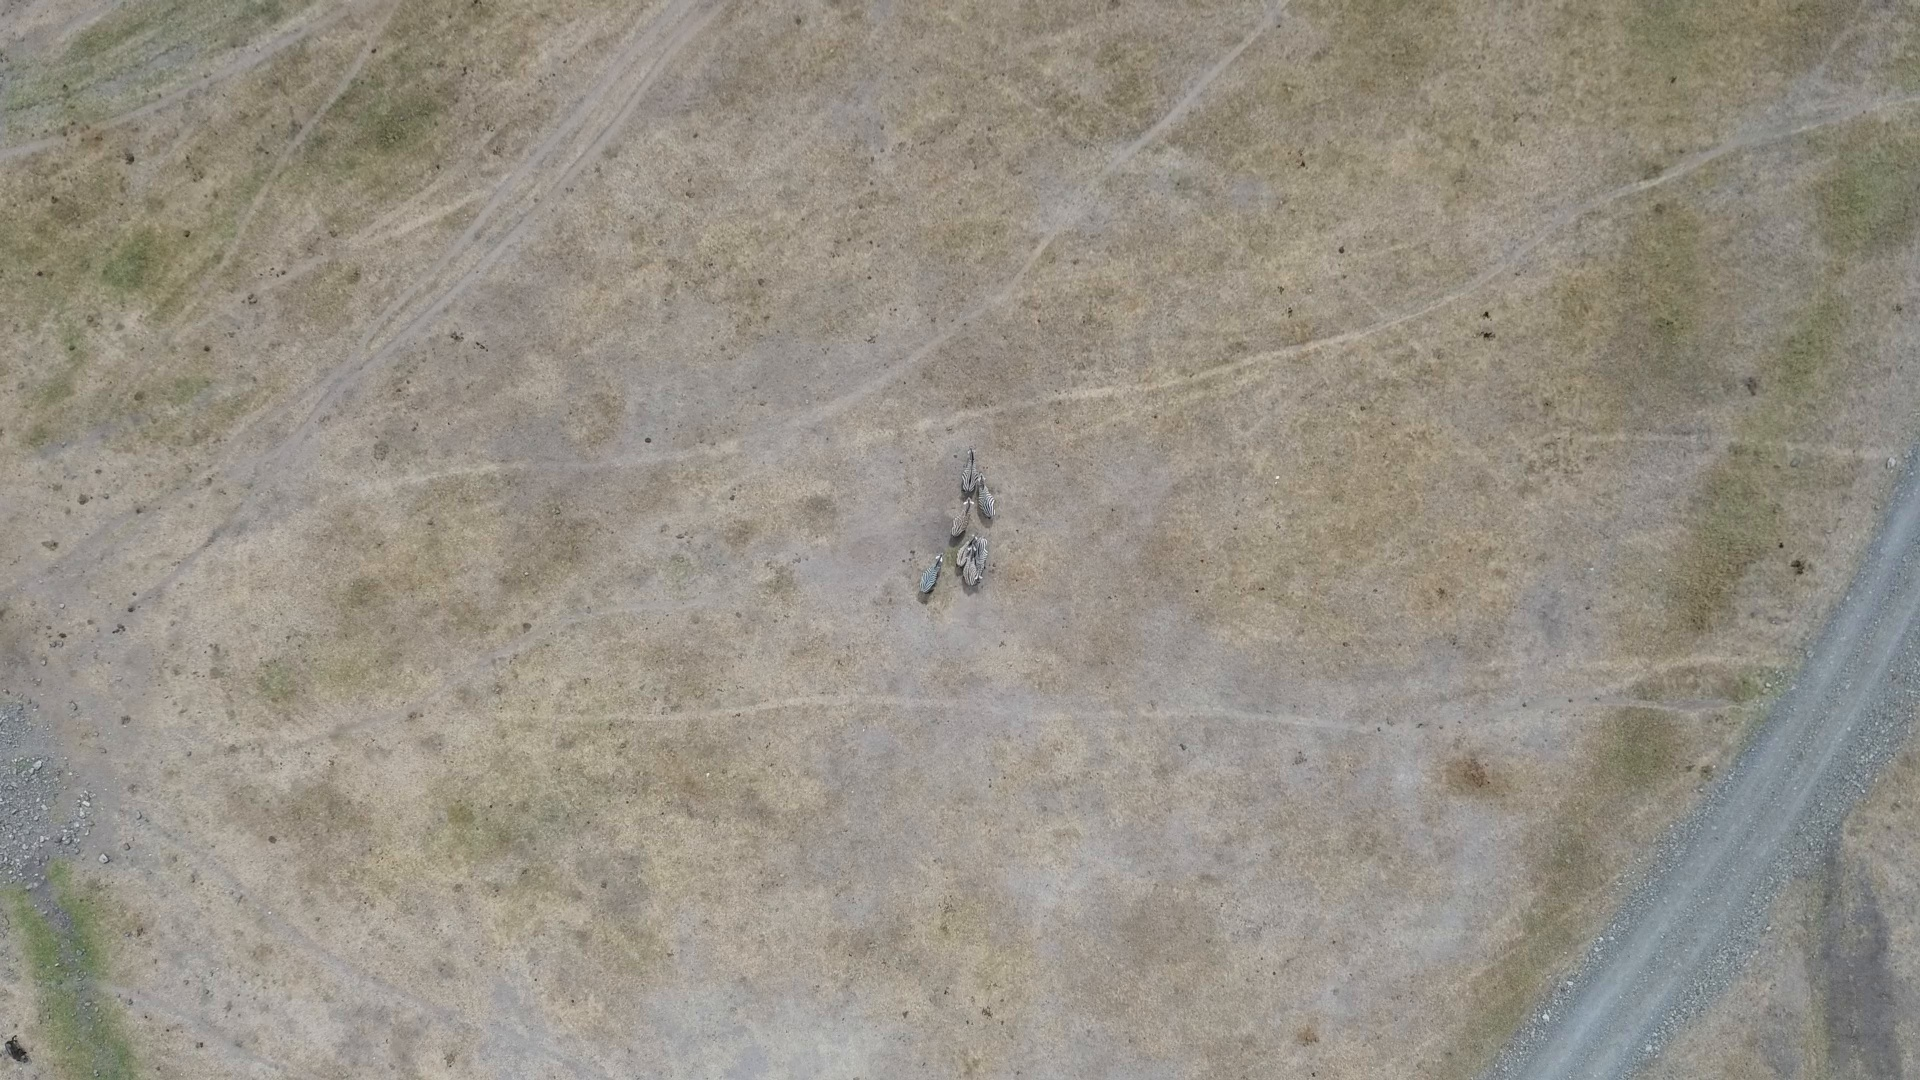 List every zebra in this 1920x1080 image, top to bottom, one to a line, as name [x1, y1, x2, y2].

zebra [961, 444, 976, 492]
zebra [978, 472, 997, 518]
zebra [951, 496, 975, 537]
zebra [955, 535, 978, 566]
zebra [975, 538, 987, 581]
zebra [963, 544, 977, 586]
zebra [920, 553, 944, 592]